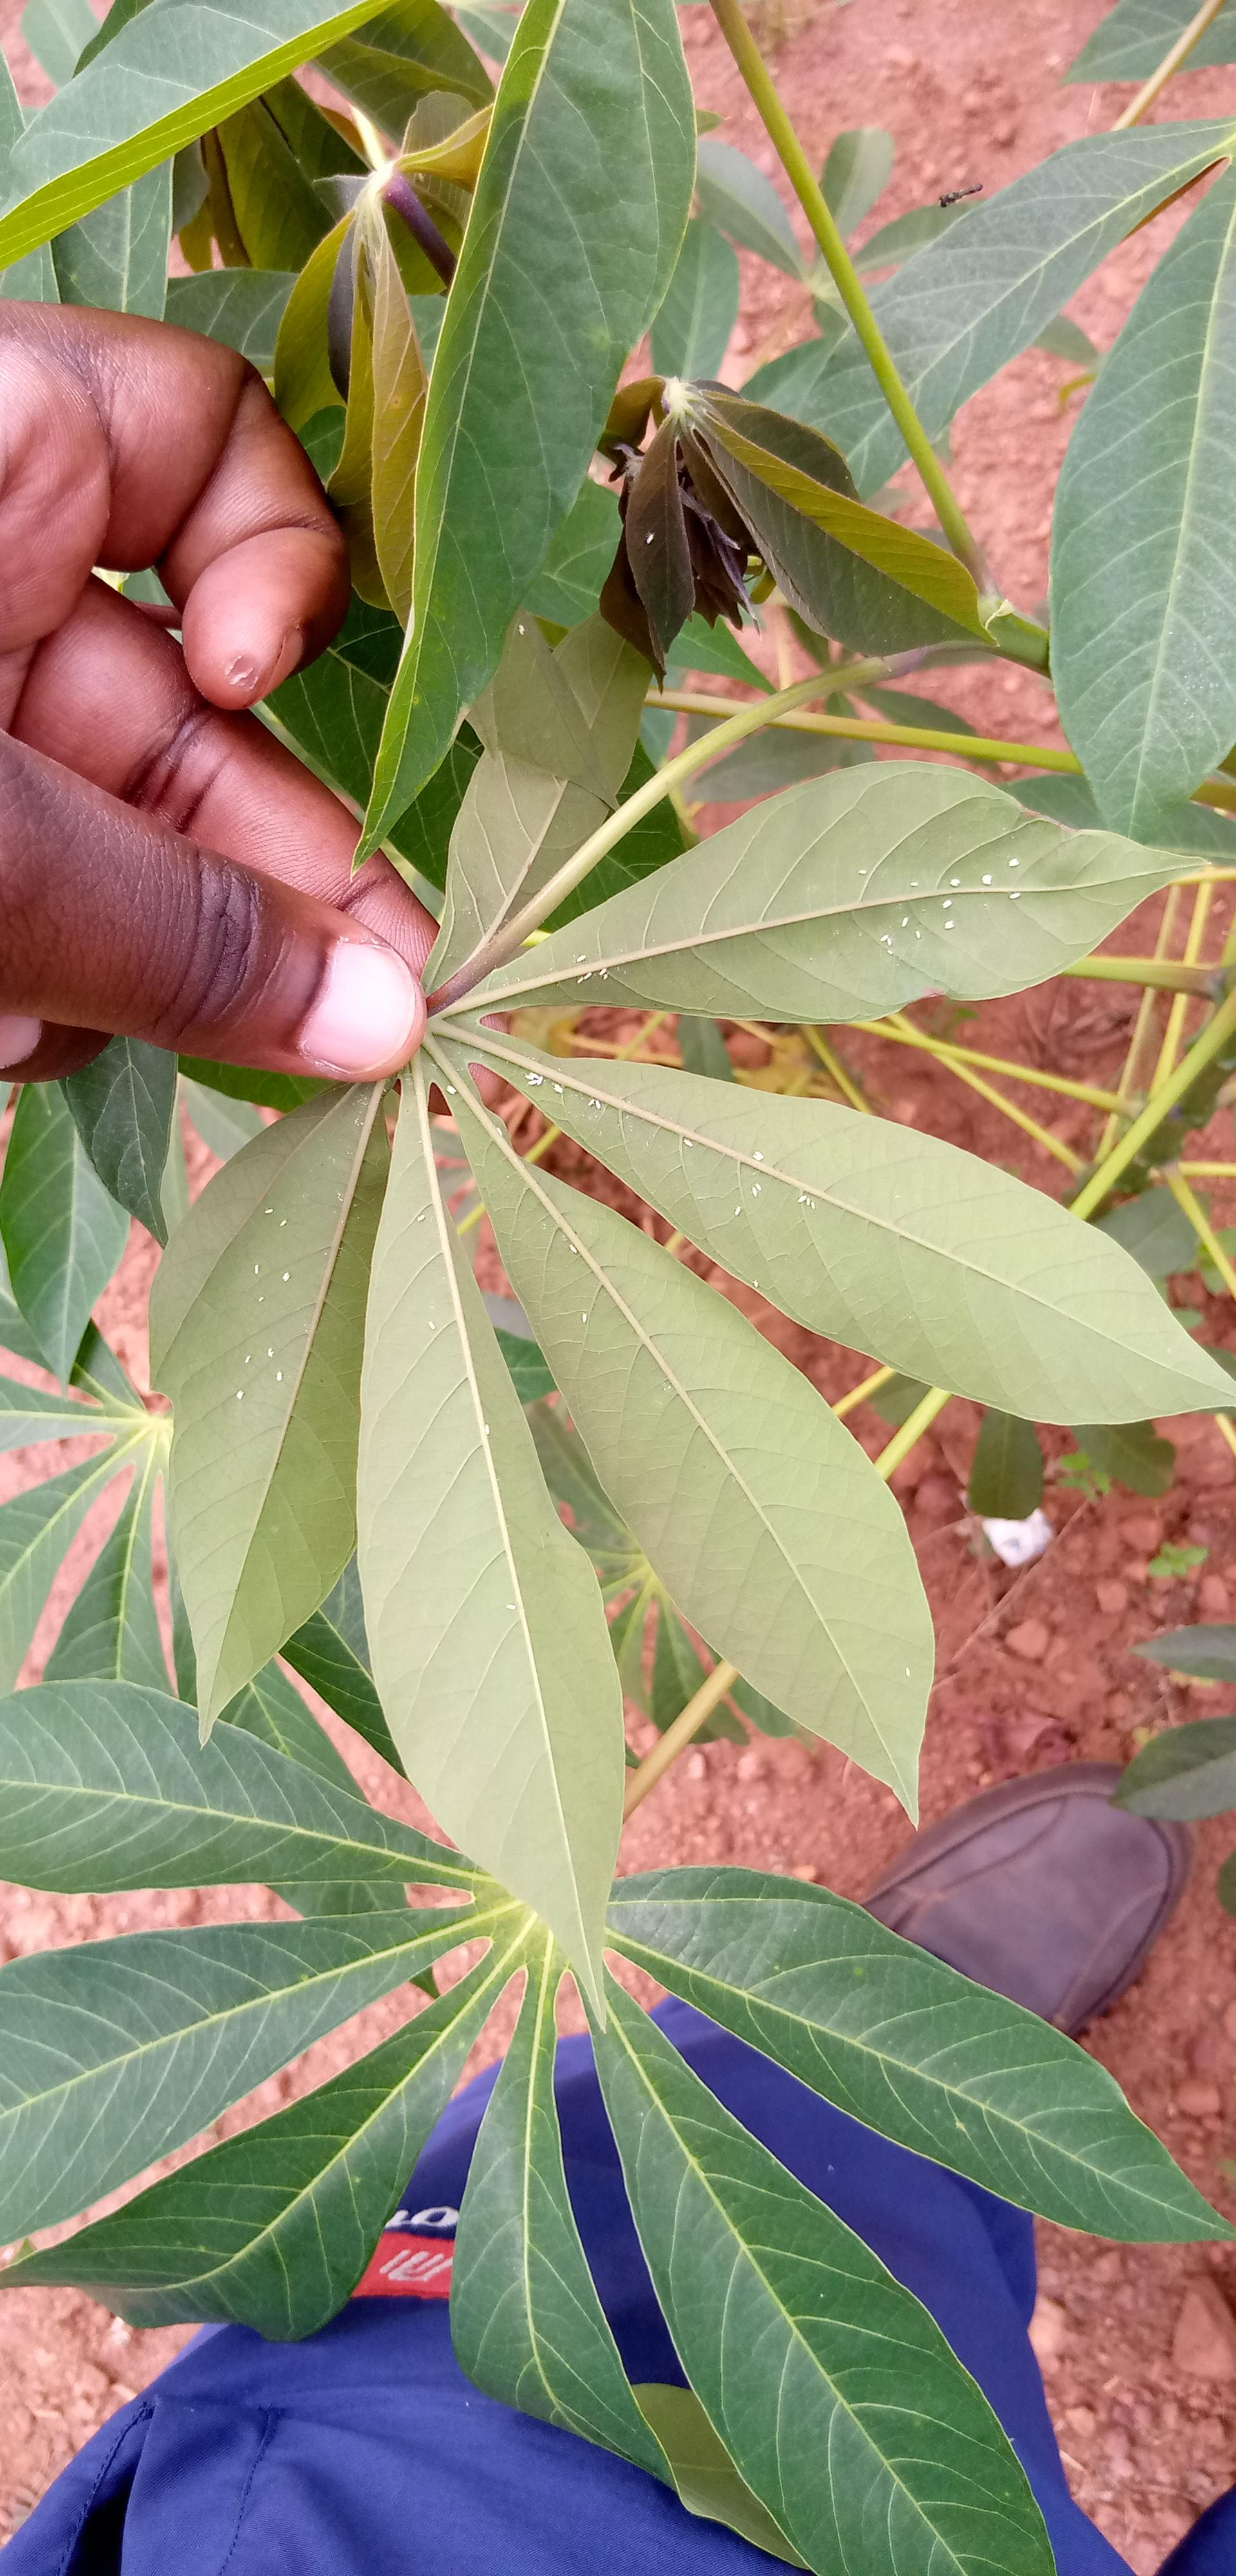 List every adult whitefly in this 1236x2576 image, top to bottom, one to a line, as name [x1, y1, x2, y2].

whitefly [644, 530, 658, 547]
whitefly [518, 623, 526, 632]
whitefly [518, 628, 525, 636]
whitefly [1009, 858, 1018, 863]
whitefly [1007, 861, 1020, 869]
whitefly [855, 867, 868, 877]
whitefly [980, 876, 993, 881]
whitefly [950, 878, 960, 884]
whitefly [908, 880, 920, 889]
whitefly [982, 880, 992, 886]
whitefly [949, 881, 959, 888]
whitefly [1006, 891, 1023, 901]
whitefly [942, 899, 951, 906]
whitefly [942, 901, 953, 911]
whitefly [899, 915, 912, 929]
whitefly [944, 919, 955, 926]
whitefly [944, 923, 955, 931]
whitefly [913, 929, 923, 941]
whitefly [879, 934, 890, 943]
whitefly [886, 936, 893, 947]
whitefly [885, 948, 894, 957]
whitefly [574, 953, 588, 963]
whitefly [598, 967, 608, 976]
whitefly [584, 971, 593, 981]
whitefly [602, 973, 610, 981]
whitefly [576, 976, 584, 985]
whitefly [530, 1071, 539, 1079]
whitefly [523, 1074, 535, 1081]
whitefly [538, 1074, 543, 1086]
whitefly [527, 1079, 538, 1086]
whitefly [554, 1083, 564, 1091]
whitefly [447, 1084, 458, 1093]
whitefly [552, 1086, 563, 1094]
whitefly [445, 1087, 455, 1095]
whitefly [586, 1097, 595, 1107]
whitefly [595, 1097, 603, 1111]
whitefly [495, 1126, 505, 1137]
whitefly [680, 1137, 697, 1149]
whitefly [754, 1151, 765, 1160]
whitefly [751, 1154, 762, 1162]
whitefly [753, 1182, 763, 1193]
whitefly [751, 1185, 759, 1199]
whitefly [796, 1195, 807, 1204]
whitefly [806, 1196, 810, 1207]
whitefly [810, 1200, 818, 1211]
whitefly [731, 1204, 744, 1218]
whitefly [262, 1206, 276, 1216]
whitefly [415, 1212, 429, 1223]
whitefly [278, 1218, 289, 1228]
whitefly [567, 1244, 580, 1255]
whitefly [253, 1262, 262, 1277]
whitefly [282, 1271, 290, 1280]
whitefly [284, 1274, 291, 1283]
whitefly [751, 1278, 762, 1290]
whitefly [580, 1310, 589, 1325]
whitefly [427, 1318, 439, 1333]
whitefly [265, 1345, 277, 1360]
whitefly [243, 1353, 254, 1365]
whitefly [276, 1369, 286, 1383]
whitefly [235, 1389, 243, 1399]
whitefly [238, 1390, 245, 1401]
whitefly [484, 1421, 493, 1437]
whitefly [503, 1602, 518, 1612]
whitefly [903, 1664, 912, 1678]